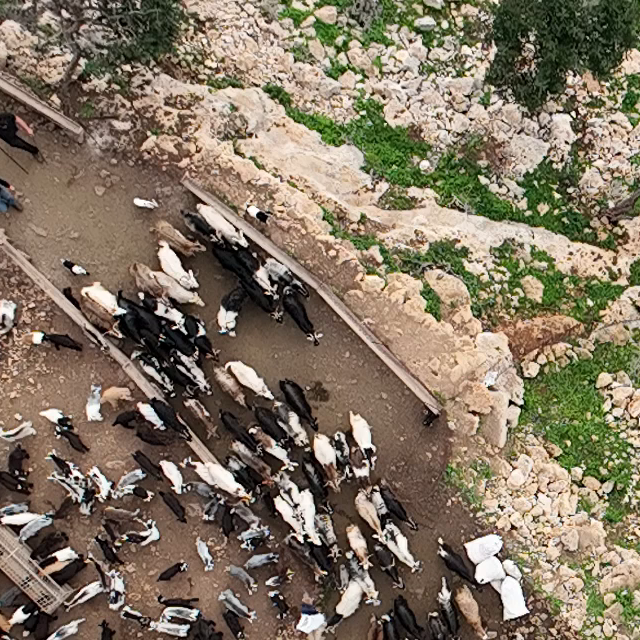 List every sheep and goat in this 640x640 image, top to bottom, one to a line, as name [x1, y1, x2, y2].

goat [132, 197, 158, 209]
goat [196, 203, 249, 247]
goat [246, 203, 271, 225]
goat [179, 209, 225, 249]
goat [156, 219, 207, 257]
goat [156, 239, 199, 288]
goat [234, 243, 278, 298]
goat [213, 247, 252, 284]
goat [264, 258, 311, 299]
goat [63, 259, 90, 276]
goat [129, 262, 173, 307]
goat [153, 272, 204, 306]
goat [240, 281, 284, 323]
goat [80, 282, 127, 315]
goat [216, 285, 248, 338]
goat [118, 289, 166, 342]
goat [138, 291, 188, 336]
goat [283, 294, 322, 345]
goat [79, 297, 126, 338]
goat [0, 299, 17, 337]
goat [122, 309, 146, 348]
goat [186, 315, 219, 361]
goat [161, 320, 200, 361]
goat [82, 322, 110, 353]
goat [139, 328, 170, 368]
goat [13, 331, 46, 345]
goat [106, 333, 148, 355]
goat [47, 335, 83, 352]
goat [171, 350, 213, 396]
goat [137, 358, 177, 397]
goat [224, 360, 274, 400]
goat [212, 361, 248, 409]
goat [168, 370, 199, 398]
goat [279, 379, 319, 433]
goat [82, 383, 104, 422]
goat [102, 387, 131, 409]
goat [151, 397, 193, 443]
goat [183, 398, 220, 437]
goat [272, 401, 312, 453]
goat [137, 402, 166, 431]
goat [255, 406, 288, 449]
goat [38, 409, 74, 428]
goat [112, 410, 142, 429]
goat [349, 410, 378, 471]
goat [221, 411, 263, 456]
goat [0, 421, 37, 442]
goat [139, 422, 172, 445]
goat [249, 425, 299, 469]
goat [55, 427, 90, 453]
goat [333, 431, 353, 484]
goat [313, 433, 342, 493]
goat [230, 439, 272, 478]
goat [9, 444, 30, 476]
goat [349, 446, 372, 495]
goat [46, 449, 82, 478]
goat [132, 449, 164, 483]
goat [224, 456, 262, 495]
goat [179, 458, 215, 484]
goat [303, 458, 335, 515]
goat [159, 460, 183, 495]
goat [205, 462, 253, 501]
goat [88, 465, 113, 502]
goat [0, 466, 33, 496]
goat [112, 469, 145, 499]
goat [48, 471, 79, 498]
goat [274, 471, 301, 515]
goat [77, 477, 95, 515]
goat [376, 479, 420, 532]
goat [183, 481, 215, 497]
goat [120, 485, 154, 502]
goat [371, 485, 388, 534]
goat [355, 487, 387, 544]
goat [298, 488, 323, 546]
goat [158, 490, 188, 524]
goat [202, 495, 222, 521]
goat [271, 495, 303, 533]
goat [0, 501, 30, 519]
goat [233, 502, 262, 529]
goat [101, 504, 139, 521]
goat [219, 504, 235, 538]
goat [0, 514, 42, 531]
goat [18, 514, 52, 543]
goat [316, 514, 342, 561]
goat [100, 519, 123, 546]
goat [122, 521, 159, 545]
goat [385, 523, 420, 571]
goat [346, 524, 374, 571]
goat [237, 526, 269, 539]
goat [28, 531, 67, 563]
goat [287, 533, 328, 581]
goat [241, 534, 275, 549]
goat [94, 535, 125, 564]
goat [194, 537, 214, 571]
goat [374, 545, 405, 591]
goat [34, 547, 77, 572]
goat [438, 547, 484, 591]
goat [86, 553, 112, 592]
goat [244, 553, 280, 571]
goat [48, 556, 85, 587]
goat [0, 560, 4, 590]
goat [38, 561, 68, 576]
goat [157, 561, 187, 583]
goat [225, 564, 258, 595]
goat [337, 564, 350, 591]
goat [266, 569, 294, 586]
goat [106, 570, 122, 611]
goat [350, 571, 382, 607]
goat [0, 575, 31, 605]
goat [436, 575, 465, 639]
goat [62, 581, 104, 611]
goat [324, 581, 363, 630]
goat [455, 584, 486, 639]
goat [218, 588, 257, 622]
goat [267, 590, 290, 621]
goat [157, 594, 199, 607]
goat [393, 594, 432, 639]
goat [9, 595, 48, 625]
goat [22, 606, 40, 636]
goat [121, 606, 151, 626]
goat [158, 606, 199, 624]
goat [0, 609, 12, 633]
goat [356, 610, 381, 639]
goat [33, 611, 58, 639]
goat [223, 611, 244, 638]
goat [426, 612, 452, 639]
goat [382, 614, 402, 639]
goat [35, 617, 87, 639]
goat [199, 619, 214, 639]
goat [97, 620, 119, 639]
goat [151, 621, 191, 638]
goat [0, 631, 18, 639]
goat [212, 631, 228, 639]
goat [512, 633, 554, 639]